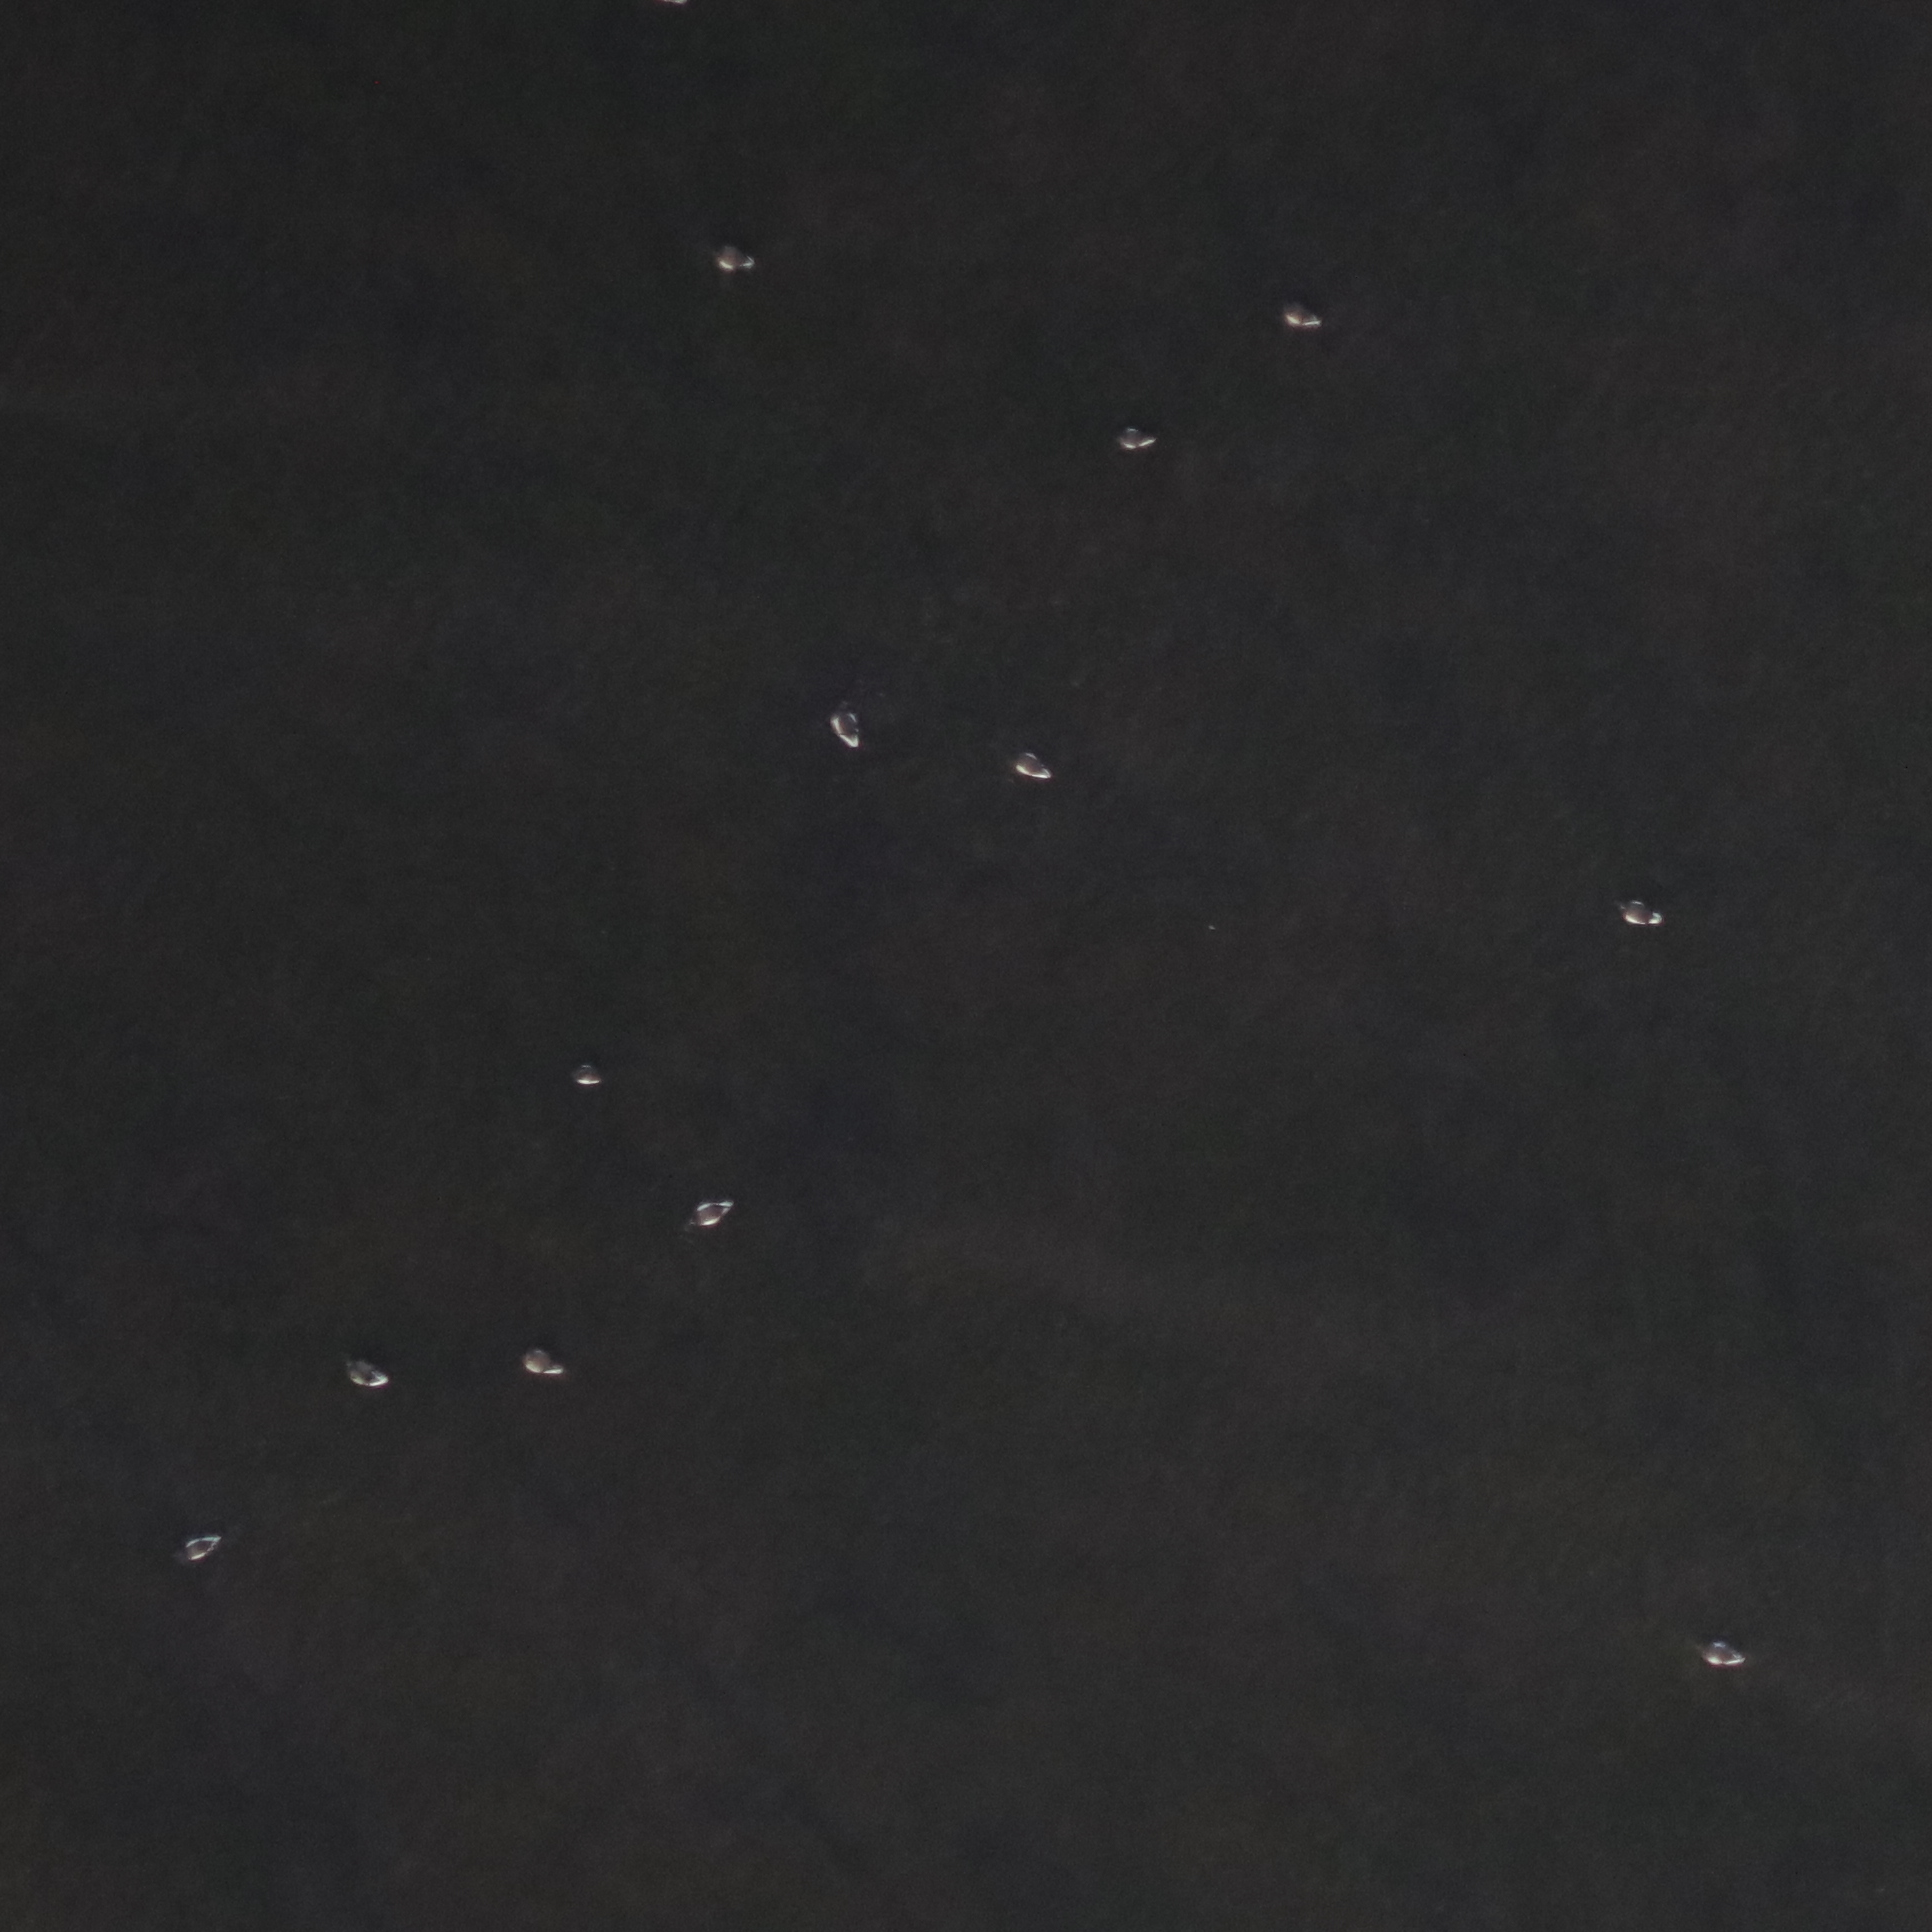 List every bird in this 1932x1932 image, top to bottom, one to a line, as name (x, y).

brant (733, 257)
brant (1302, 318)
brant (1136, 437)
brant (846, 725)
brant (1032, 767)
brant (1639, 913)
brant (587, 1072)
brant (709, 1215)
brant (543, 1364)
brant (366, 1373)
brant (198, 1548)
brant (1721, 1655)